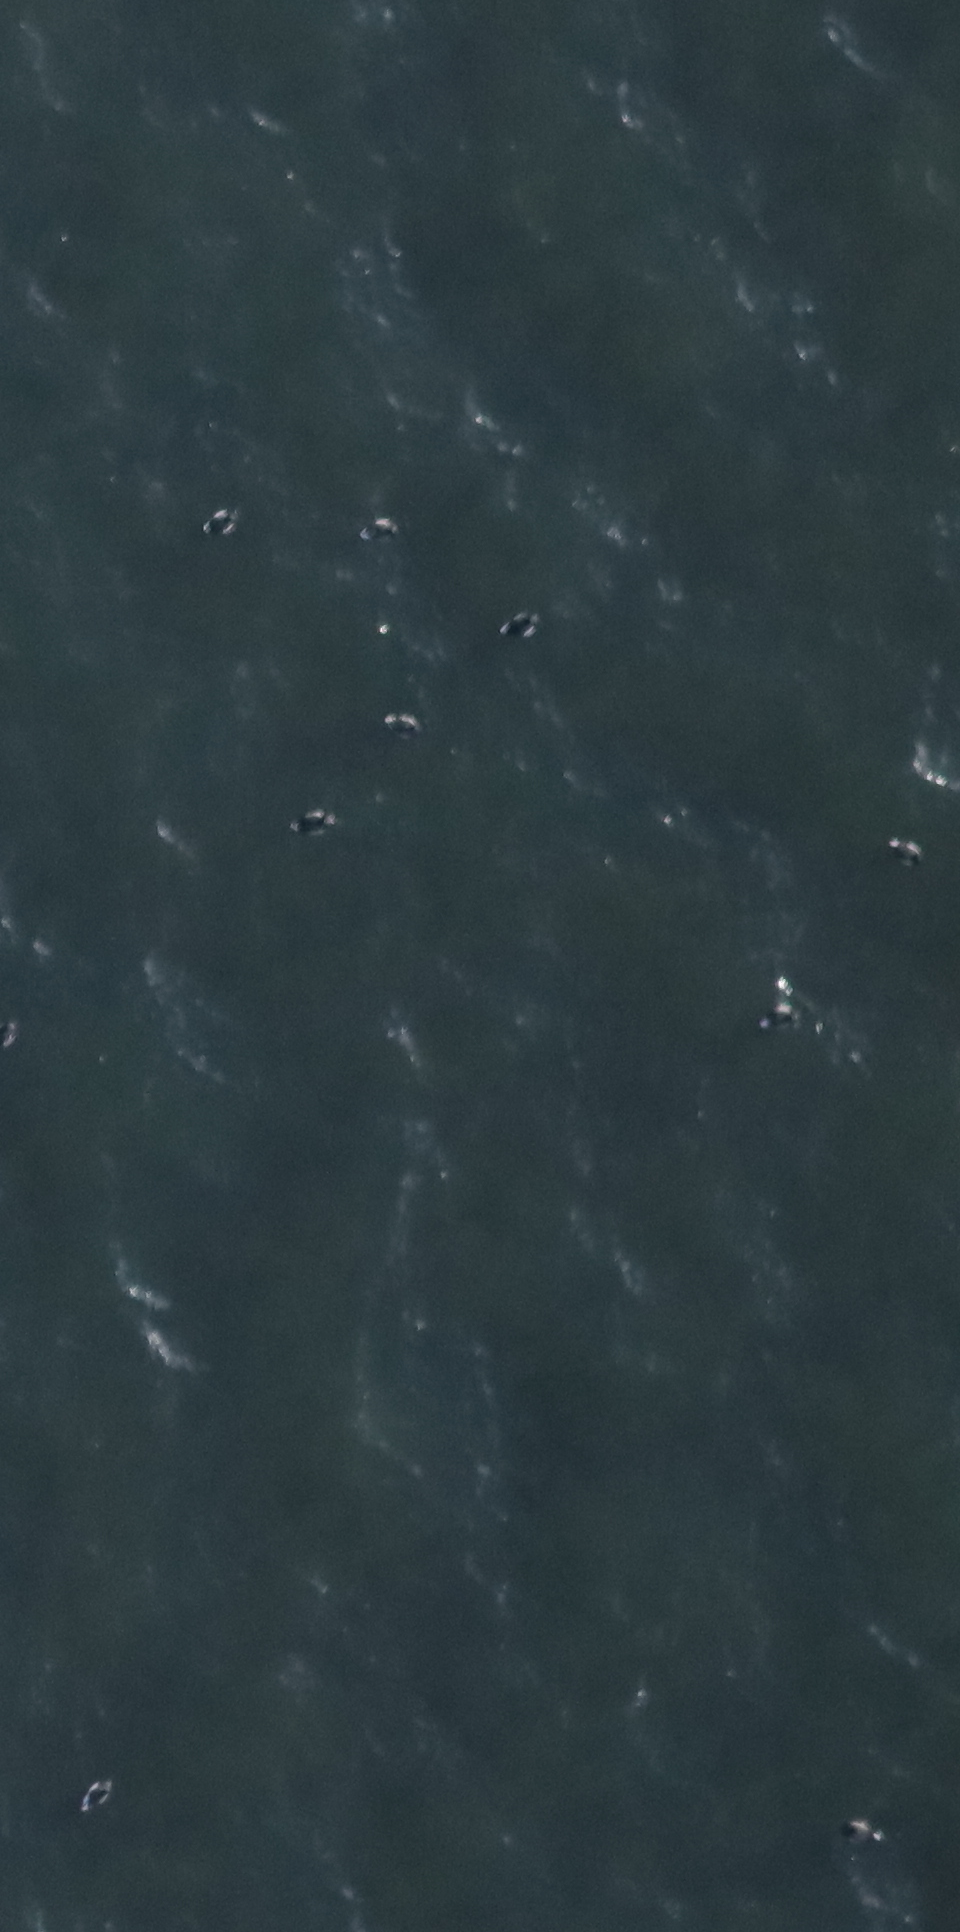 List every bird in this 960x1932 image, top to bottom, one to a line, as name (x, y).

brant (216, 519)
brant (378, 527)
brant (520, 624)
brant (397, 723)
brant (313, 821)
brant (907, 851)
brant (777, 1017)
brant (5, 1033)
brant (98, 1796)
brant (861, 1830)